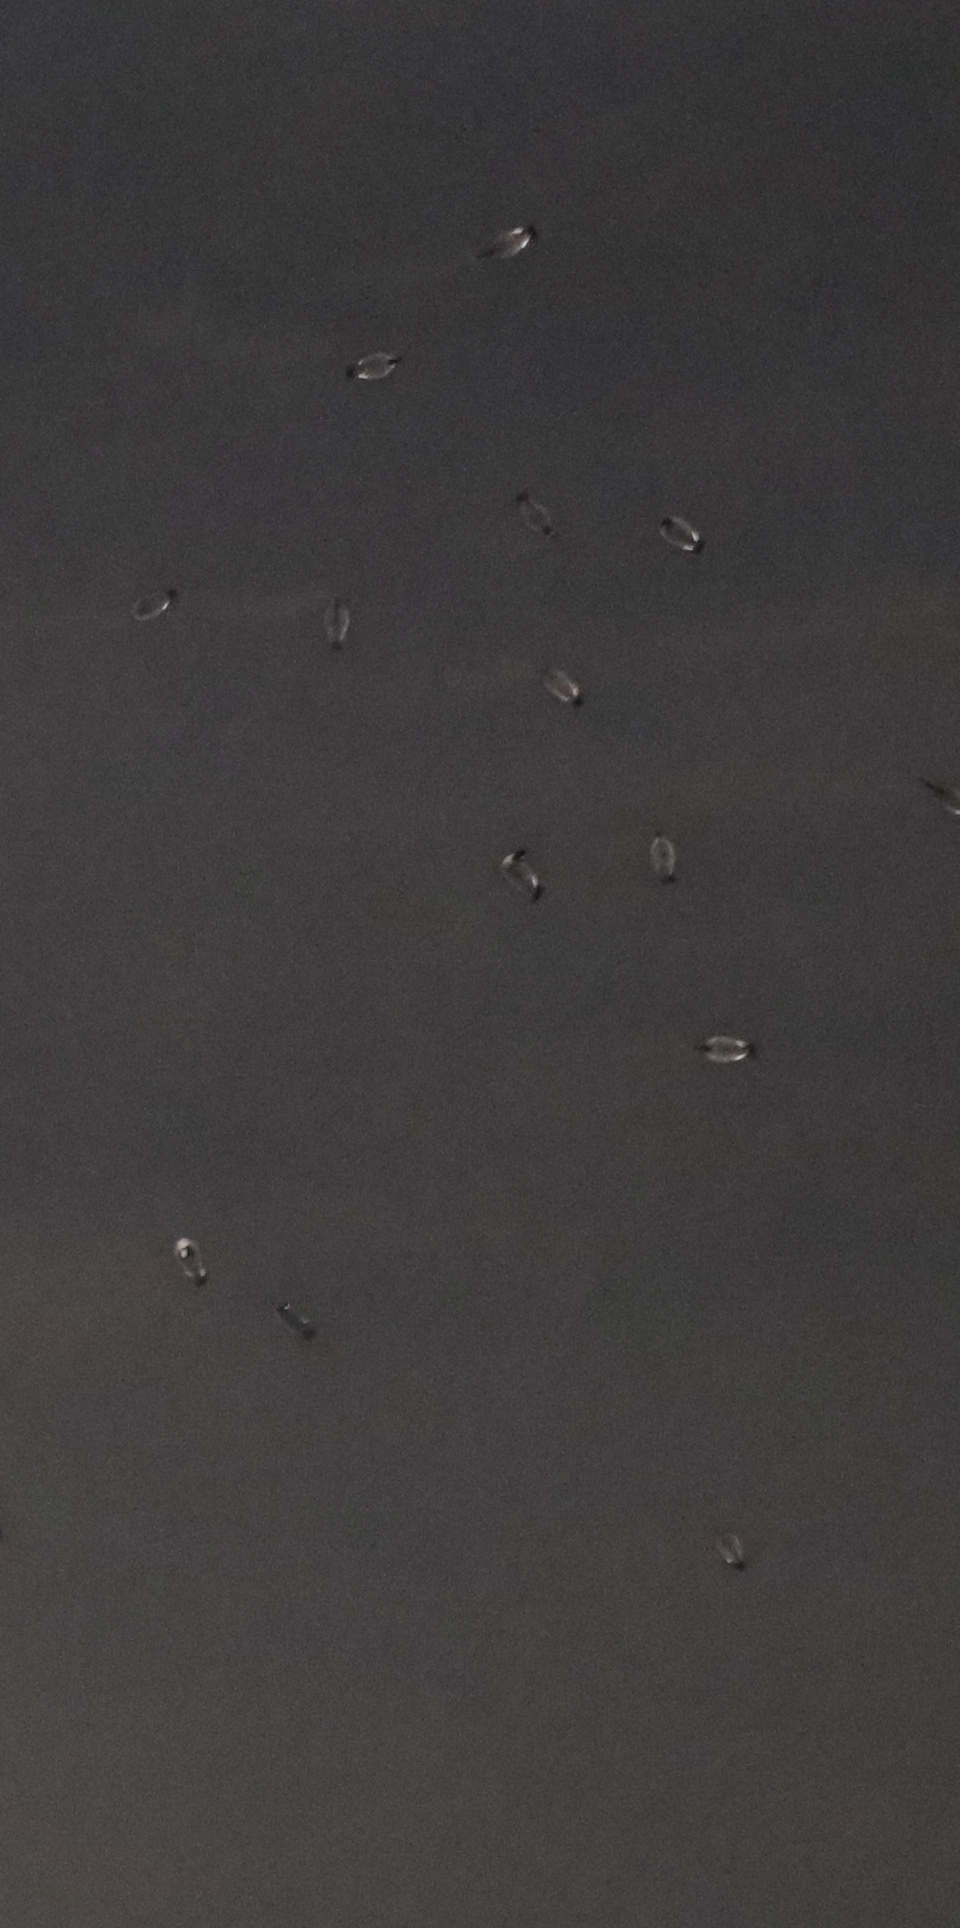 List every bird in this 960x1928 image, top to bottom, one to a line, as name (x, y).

Canada goose (511, 244)
Canada goose (375, 366)
Canada goose (541, 515)
Canada goose (682, 536)
Canada goose (149, 601)
Canada goose (336, 625)
Canada goose (561, 688)
Canada goose (944, 799)
Canada goose (662, 858)
Canada goose (521, 870)
Canada goose (726, 1049)
Canada goose (187, 1271)
Canada goose (302, 1327)
Canada goose (726, 1544)